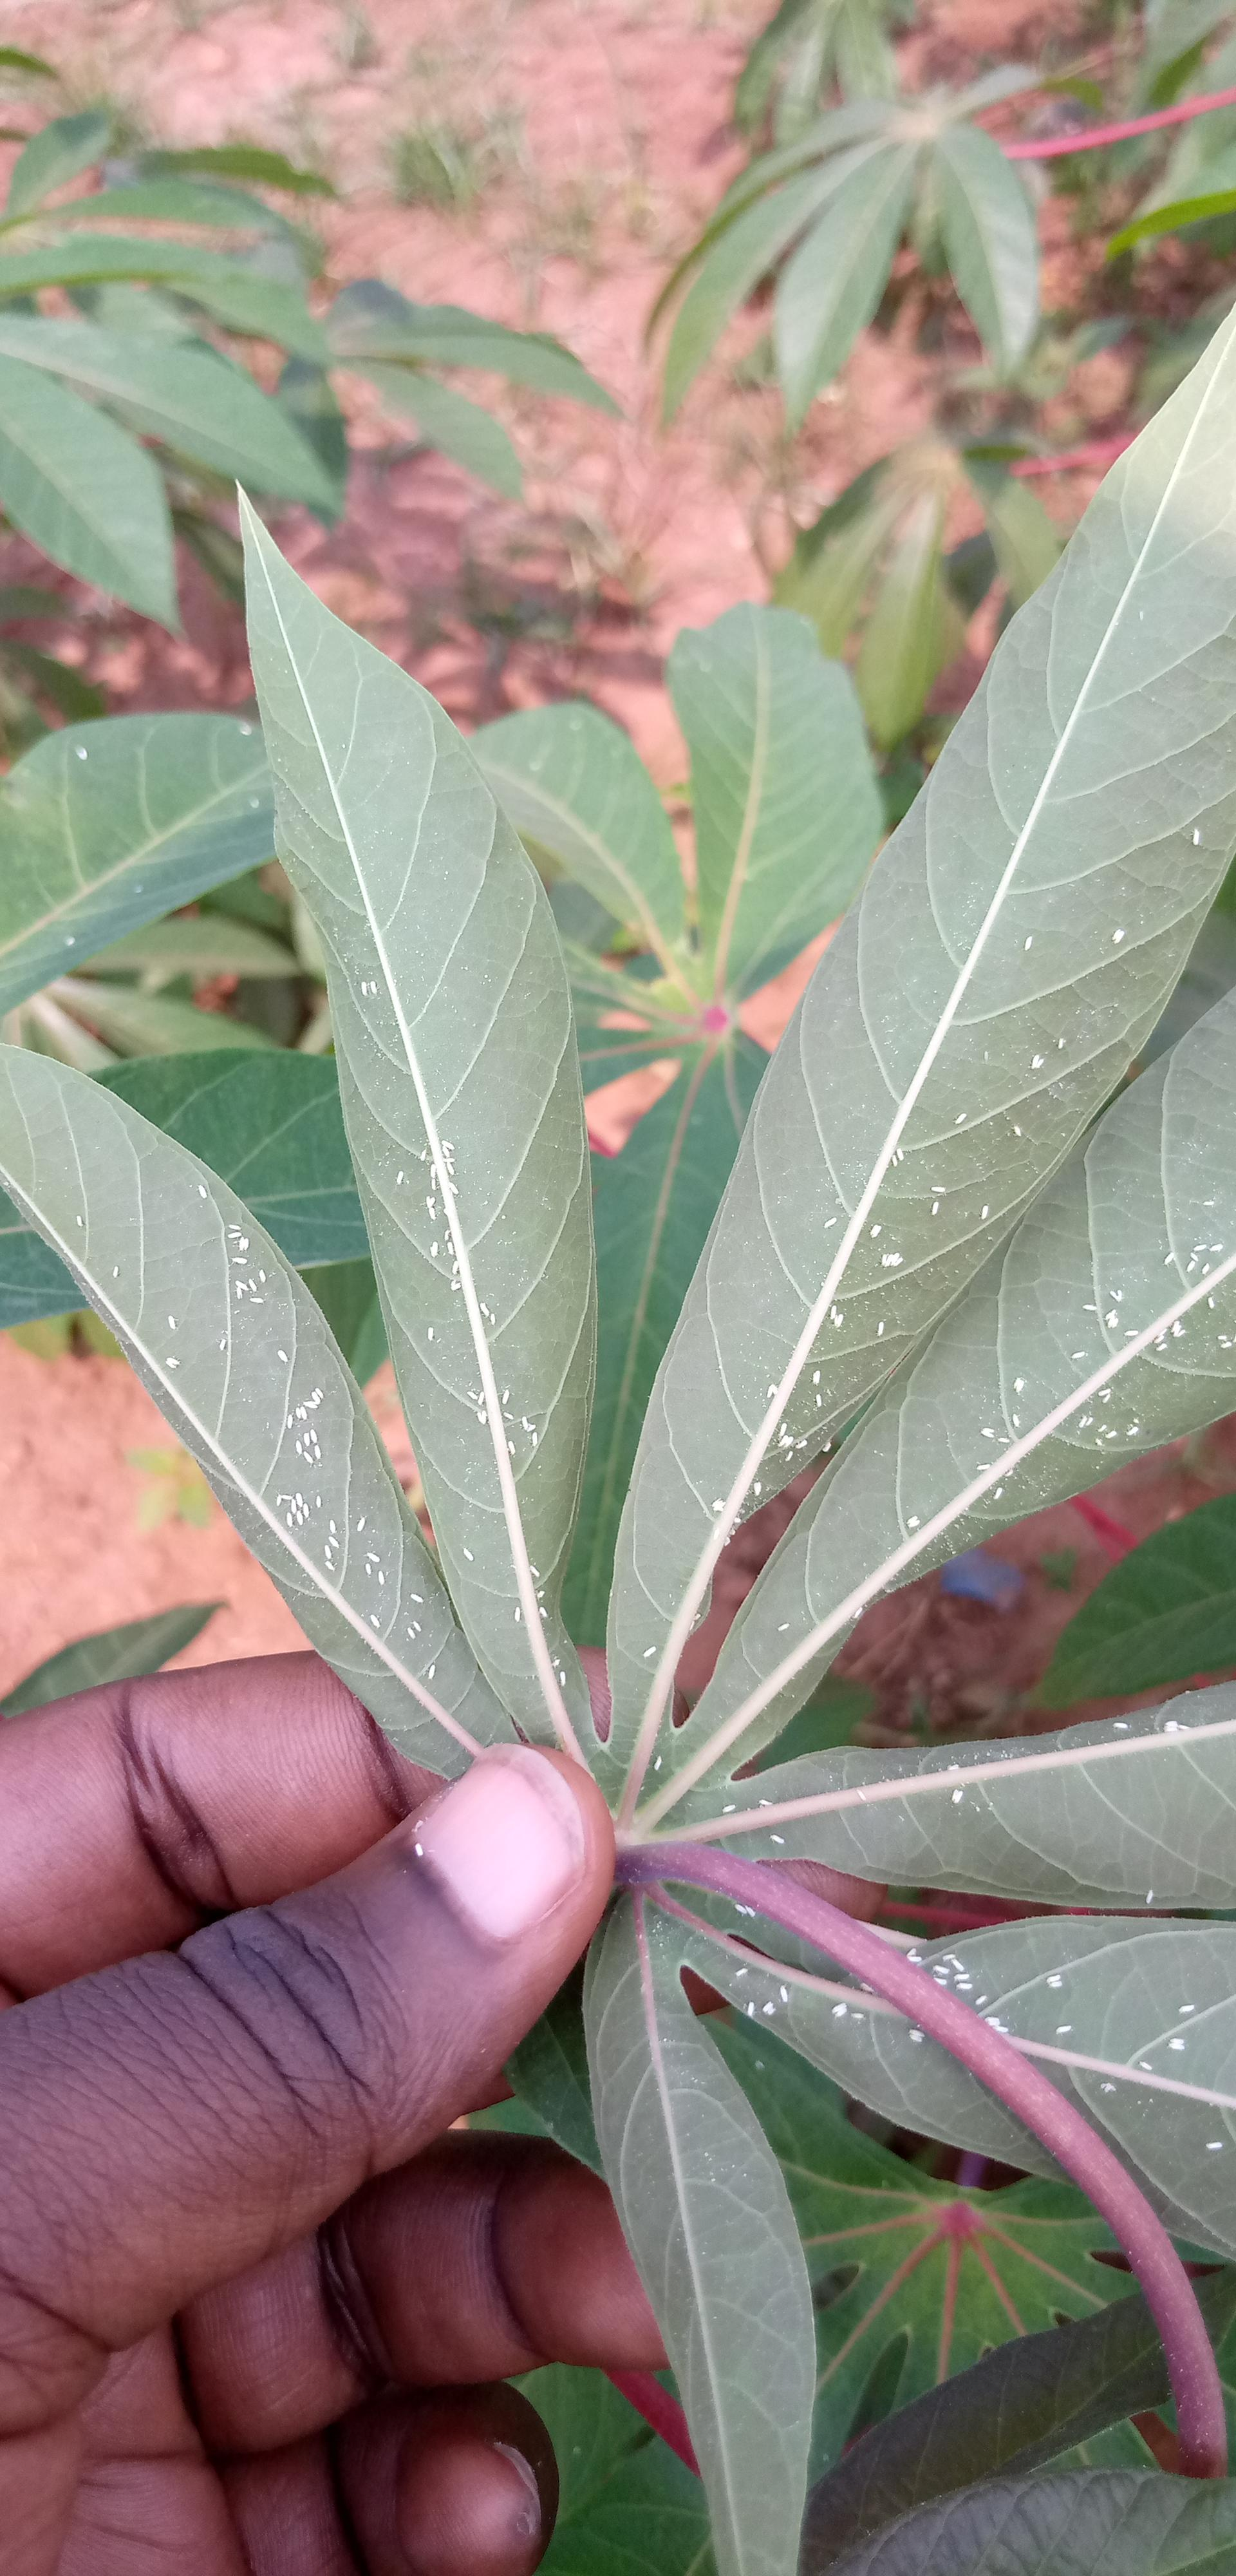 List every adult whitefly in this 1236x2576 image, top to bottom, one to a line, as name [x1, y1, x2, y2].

whitefly [1191, 827, 1201, 848]
whitefly [1112, 928, 1121, 941]
whitefly [1114, 930, 1125, 946]
whitefly [1023, 934, 1035, 952]
whitefly [360, 980, 368, 997]
whitefly [369, 980, 379, 994]
whitefly [1056, 1036, 1064, 1051]
whitefly [1031, 1054, 1040, 1070]
whitefly [1036, 1058, 1045, 1070]
whitefly [951, 1112, 968, 1125]
whitefly [1012, 1124, 1024, 1138]
whitefly [440, 1140, 455, 1150]
whitefly [442, 1145, 451, 1159]
whitefly [896, 1147, 904, 1161]
whitefly [420, 1148, 426, 1162]
whitefly [892, 1155, 897, 1168]
whitefly [442, 1157, 456, 1162]
whitefly [446, 1162, 455, 1176]
whitefly [429, 1163, 438, 1179]
whitefly [395, 1170, 404, 1186]
whitefly [429, 1179, 437, 1191]
whitefly [196, 1182, 209, 1200]
whitefly [449, 1182, 460, 1195]
whitefly [929, 1186, 946, 1193]
whitefly [425, 1197, 436, 1206]
whitefly [1202, 1200, 1215, 1207]
whitefly [930, 1200, 941, 1217]
whitefly [977, 1203, 989, 1222]
whitefly [427, 1207, 438, 1221]
whitefly [75, 1213, 85, 1227]
whitefly [823, 1217, 838, 1231]
whitefly [225, 1223, 242, 1231]
whitefly [870, 1224, 878, 1235]
whitefly [872, 1225, 883, 1239]
whitefly [443, 1228, 451, 1241]
whitefly [225, 1229, 242, 1238]
whitefly [238, 1235, 244, 1253]
whitefly [244, 1237, 250, 1251]
whitefly [433, 1240, 438, 1256]
whitefly [1209, 1240, 1224, 1253]
whitefly [446, 1241, 454, 1256]
whitefly [1192, 1244, 1207, 1252]
whitefly [1189, 1251, 1200, 1262]
whitefly [892, 1252, 900, 1267]
whitefly [1162, 1252, 1177, 1268]
whitefly [881, 1253, 887, 1267]
whitefly [885, 1253, 894, 1268]
whitefly [229, 1256, 248, 1266]
whitefly [894, 1256, 904, 1267]
whitefly [1185, 1259, 1197, 1273]
whitefly [451, 1260, 458, 1276]
whitefly [1201, 1261, 1212, 1274]
whitefly [111, 1263, 120, 1280]
whitefly [257, 1267, 267, 1283]
whitefly [248, 1277, 258, 1293]
whitefly [449, 1278, 455, 1292]
whitefly [233, 1279, 249, 1291]
whitefly [455, 1282, 462, 1292]
whitefly [235, 1287, 243, 1301]
whitefly [1107, 1287, 1126, 1304]
whitefly [1206, 1295, 1215, 1311]
whitefly [247, 1296, 265, 1305]
whitefly [479, 1302, 491, 1318]
whitefly [1080, 1303, 1098, 1312]
whitefly [829, 1304, 838, 1320]
whitefly [1105, 1307, 1118, 1318]
whitefly [490, 1312, 496, 1327]
whitefly [835, 1313, 844, 1328]
whitefly [166, 1314, 178, 1331]
whitefly [1112, 1317, 1120, 1330]
whitefly [1107, 1318, 1116, 1329]
whitefly [876, 1320, 886, 1337]
whitefly [1174, 1325, 1183, 1338]
whitefly [426, 1326, 437, 1342]
whitefly [1178, 1329, 1186, 1339]
whitefly [1121, 1329, 1140, 1338]
whitefly [1215, 1334, 1229, 1341]
whitefly [1155, 1335, 1165, 1344]
whitefly [217, 1338, 227, 1352]
whitefly [1219, 1341, 1233, 1349]
whitefly [1156, 1343, 1168, 1352]
whitefly [1070, 1347, 1085, 1361]
whitefly [276, 1349, 289, 1364]
whitefly [165, 1357, 182, 1366]
whitefly [164, 1360, 177, 1370]
whitefly [810, 1368, 821, 1386]
whitefly [1010, 1376, 1025, 1395]
whitefly [771, 1383, 778, 1395]
whitefly [765, 1384, 772, 1399]
whitefly [1098, 1387, 1112, 1396]
whitefly [314, 1387, 324, 1399]
whitefly [500, 1387, 510, 1406]
whitefly [310, 1390, 320, 1402]
whitefly [477, 1390, 485, 1405]
whitefly [465, 1390, 478, 1400]
whitefly [814, 1393, 823, 1408]
whitefly [1102, 1393, 1112, 1405]
whitefly [301, 1400, 319, 1410]
whitefly [300, 1405, 308, 1421]
whitefly [294, 1406, 301, 1419]
whitefly [481, 1410, 488, 1426]
whitefly [476, 1410, 482, 1422]
whitefly [501, 1411, 514, 1421]
whitefly [285, 1412, 294, 1430]
whitefly [1011, 1412, 1021, 1428]
whitefly [1078, 1414, 1087, 1430]
whitefly [521, 1415, 529, 1432]
whitefly [1085, 1416, 1094, 1427]
whitefly [779, 1421, 788, 1437]
whitefly [1097, 1423, 1108, 1433]
whitefly [527, 1423, 537, 1434]
whitefly [1125, 1426, 1141, 1439]
whitefly [980, 1426, 997, 1439]
whitefly [310, 1428, 318, 1444]
whitefly [1104, 1430, 1119, 1439]
whitefly [303, 1430, 310, 1447]
whitefly [530, 1430, 539, 1448]
whitefly [778, 1434, 789, 1450]
whitefly [785, 1435, 794, 1448]
whitefly [1094, 1435, 1104, 1448]
whitefly [996, 1436, 1011, 1444]
whitefly [294, 1438, 303, 1454]
whitefly [794, 1438, 809, 1450]
whitefly [507, 1440, 518, 1456]
whitefly [821, 1440, 833, 1454]
whitefly [314, 1444, 322, 1460]
whitefly [784, 1448, 794, 1463]
whitefly [302, 1450, 314, 1464]
whitefly [973, 1463, 993, 1472]
whitefly [752, 1480, 762, 1498]
whitefly [993, 1486, 1004, 1501]
whitefly [294, 1492, 304, 1508]
whitefly [274, 1492, 282, 1508]
whitefly [280, 1494, 292, 1501]
whitefly [314, 1494, 323, 1510]
whitefly [711, 1497, 726, 1506]
whitefly [290, 1498, 298, 1513]
whitefly [302, 1502, 310, 1518]
whitefly [713, 1506, 725, 1512]
whitefly [295, 1509, 304, 1526]
whitefly [285, 1511, 294, 1528]
whitefly [354, 1515, 366, 1534]
whitefly [907, 1515, 918, 1525]
whitefly [733, 1517, 741, 1524]
whitefly [327, 1518, 337, 1534]
whitefly [908, 1519, 921, 1529]
whitefly [713, 1527, 719, 1540]
whitefly [729, 1528, 736, 1536]
whitefly [327, 1535, 340, 1549]
whitefly [723, 1537, 731, 1547]
whitefly [323, 1544, 332, 1560]
whitefly [462, 1547, 474, 1562]
whitefly [365, 1551, 380, 1563]
whitefly [324, 1560, 334, 1572]
whitefly [364, 1562, 372, 1576]
whitefly [377, 1570, 385, 1586]
whitefly [535, 1589, 547, 1600]
whitefly [409, 1593, 424, 1604]
whitefly [512, 1604, 521, 1624]
whitefly [538, 1605, 548, 1620]
whitefly [854, 1606, 863, 1619]
whitefly [369, 1613, 379, 1629]
whitefly [411, 1620, 422, 1633]
whitefly [776, 1622, 792, 1633]
whitefly [405, 1626, 417, 1640]
whitefly [642, 1645, 659, 1659]
whitefly [427, 1663, 436, 1681]
whitefly [557, 1669, 568, 1691]
whitefly [1164, 1719, 1177, 1726]
whitefly [1112, 1721, 1129, 1730]
whitefly [1177, 1723, 1192, 1731]
whitefly [1165, 1725, 1178, 1733]
whitefly [652, 1754, 662, 1771]
whitefly [945, 1763, 960, 1771]
whitefly [856, 1788, 866, 1801]
whitefly [951, 1788, 959, 1801]
whitefly [955, 1789, 963, 1804]
whitefly [757, 1798, 774, 1806]
whitefly [720, 1803, 738, 1814]
whitefly [768, 1832, 786, 1845]
whitefly [413, 1842, 425, 1858]
whitefly [1143, 1888, 1157, 1905]
whitefly [733, 1902, 747, 1915]
whitefly [745, 1904, 758, 1918]
whitefly [906, 1947, 917, 1956]
whitefly [942, 1953, 957, 1961]
whitefly [907, 1956, 924, 1964]
whitefly [951, 1958, 964, 1971]
whitefly [932, 1964, 951, 1975]
whitefly [735, 1965, 749, 1978]
whitefly [952, 1973, 971, 1980]
whitefly [1045, 1974, 1062, 1982]
whitefly [933, 1976, 948, 1986]
whitefly [1047, 1981, 1063, 1989]
whitefly [859, 1982, 875, 1994]
whitefly [955, 1982, 973, 1991]
whitefly [779, 1983, 792, 2003]
whitefly [973, 1994, 988, 2006]
whitefly [746, 1998, 754, 2017]
whitefly [761, 2000, 774, 2012]
whitefly [832, 2002, 847, 2014]
whitefly [1175, 2003, 1196, 2015]
whitefly [836, 2007, 848, 2019]
whitefly [850, 2011, 866, 2020]
whitefly [986, 2016, 1001, 2025]
whitefly [1052, 2023, 1076, 2036]
whitefly [992, 2025, 1009, 2033]
whitefly [908, 2028, 926, 2036]
whitefly [909, 2034, 923, 2043]
whitefly [1168, 2037, 1185, 2044]
whitefly [1168, 2043, 1185, 2051]
whitefly [1138, 2059, 1154, 2072]
whitefly [1098, 2081, 1120, 2093]
whitefly [1205, 2141, 1224, 2150]